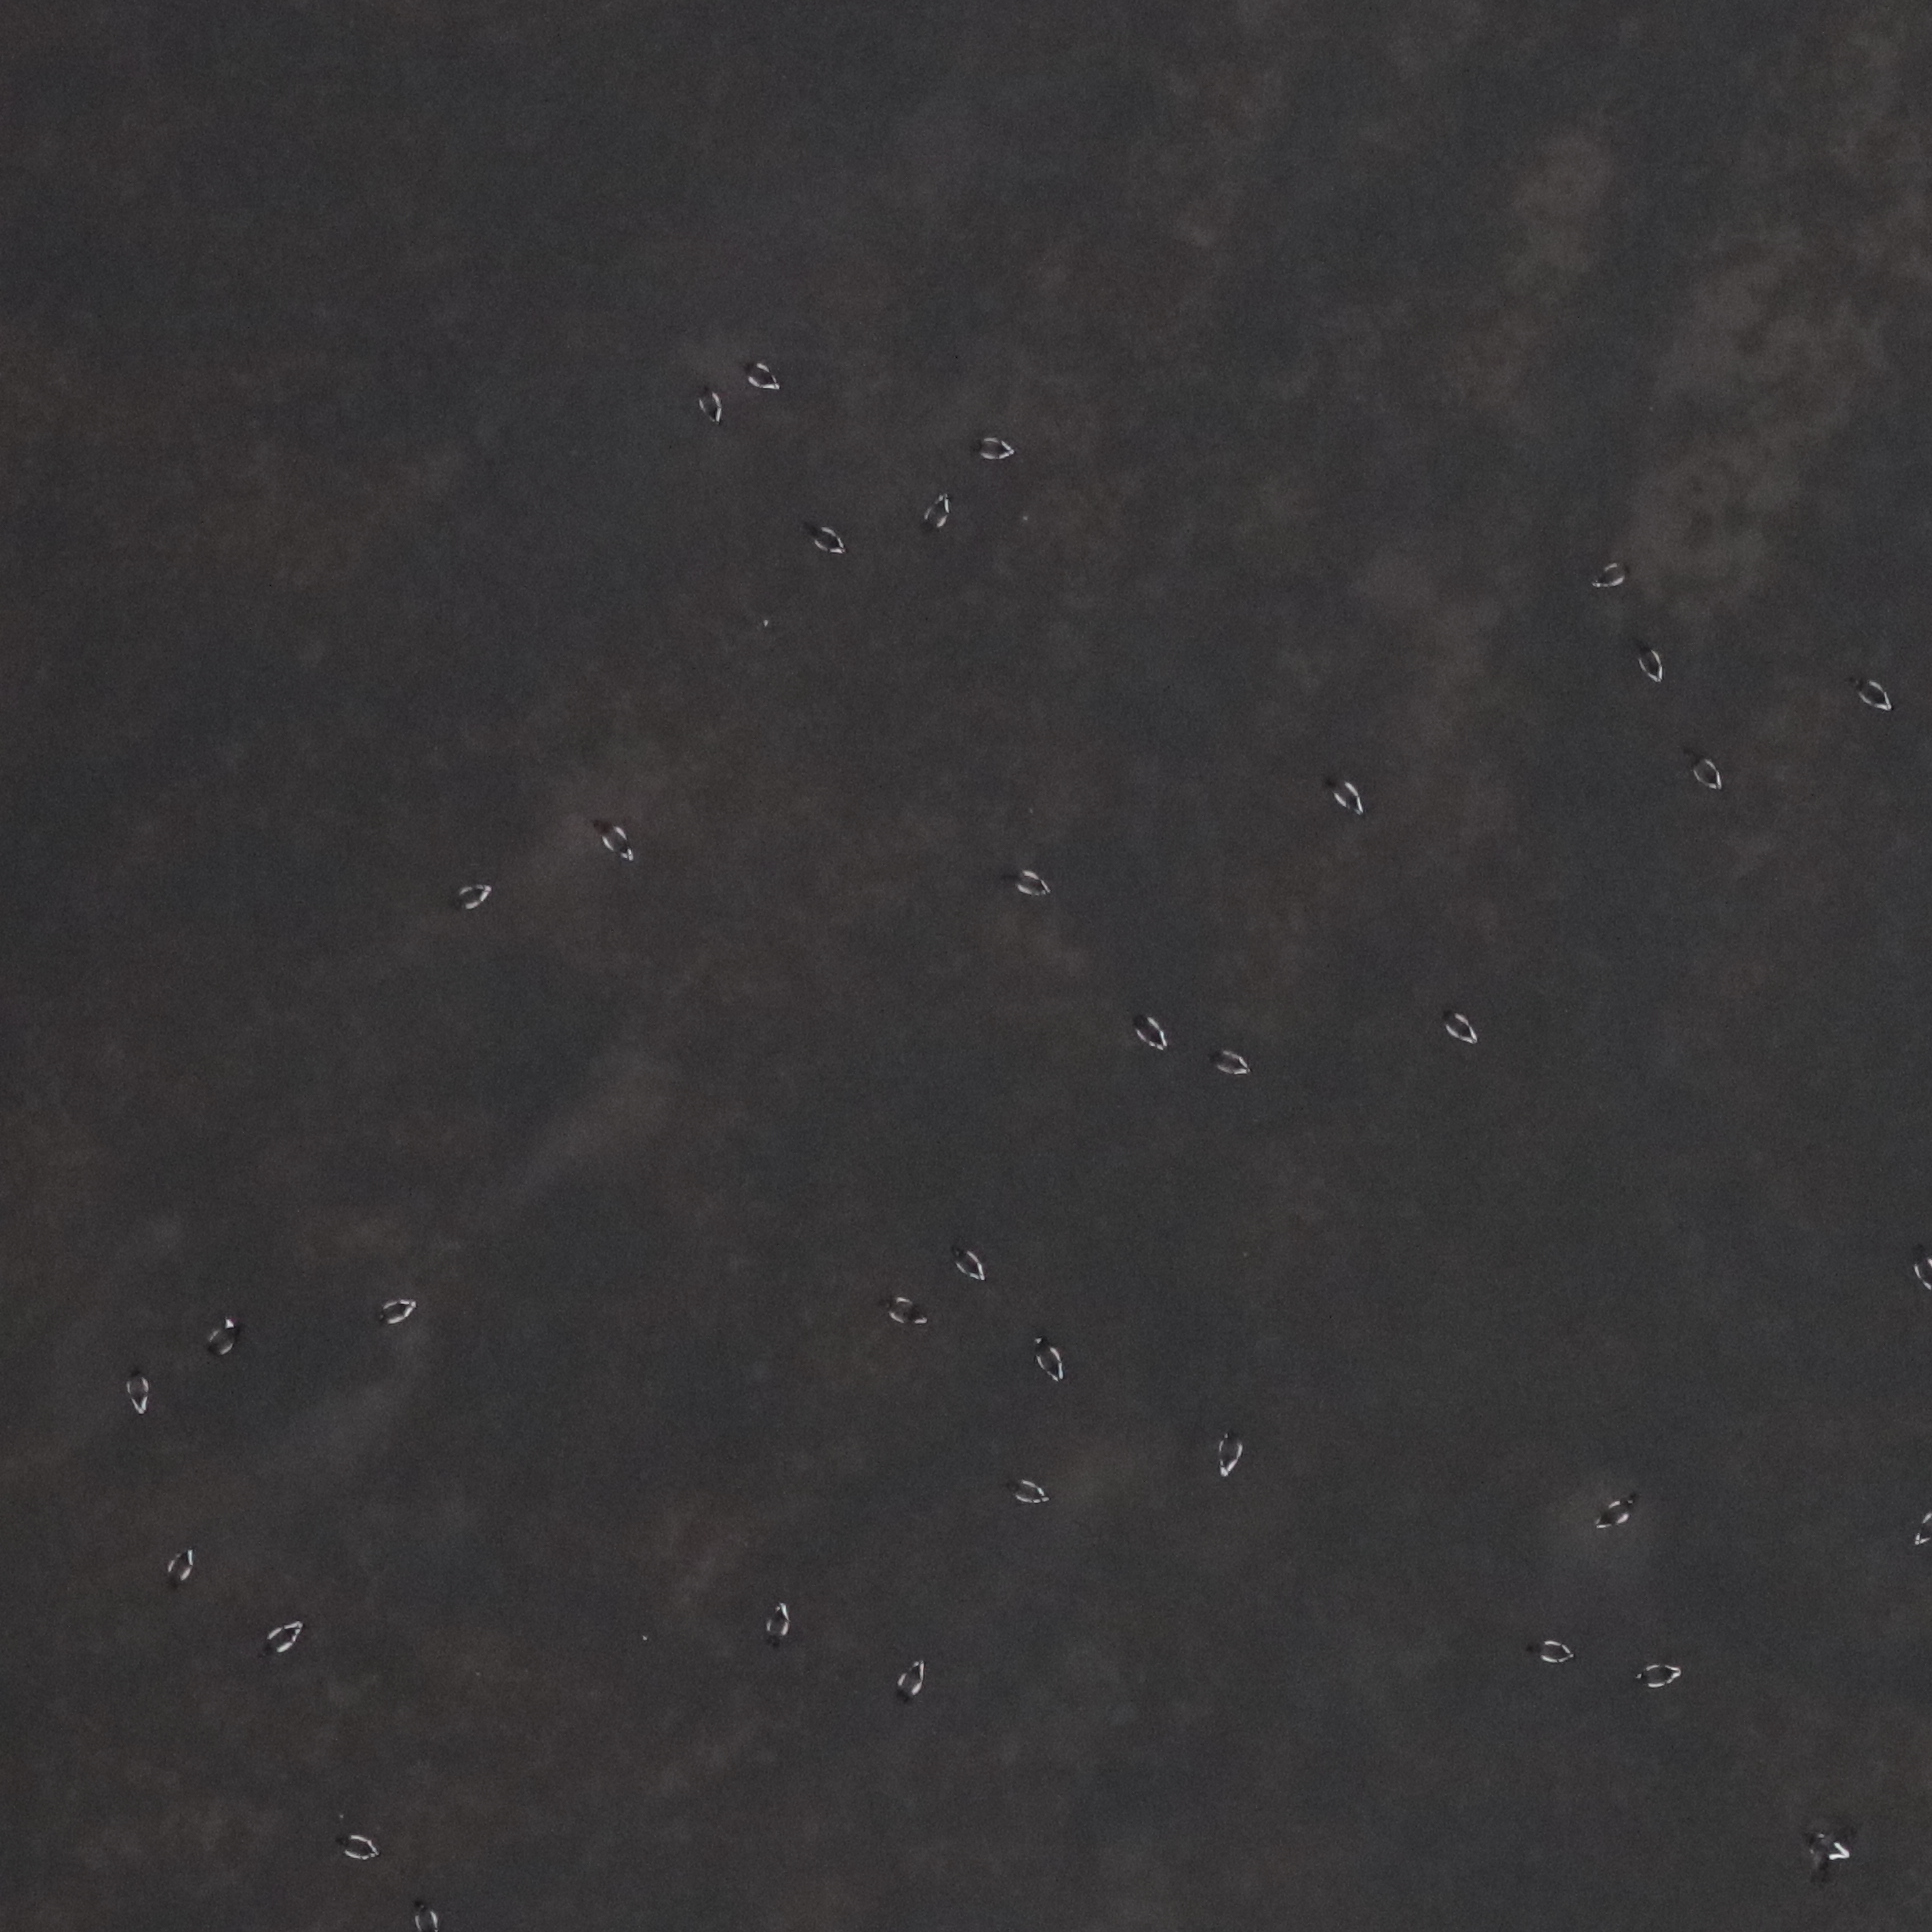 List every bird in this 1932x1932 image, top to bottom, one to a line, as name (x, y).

brant (762, 377)
brant (711, 405)
brant (992, 450)
brant (938, 516)
brant (827, 540)
brant (1612, 576)
brant (1650, 663)
brant (1872, 695)
brant (1706, 774)
brant (1346, 797)
brant (617, 841)
brant (1029, 884)
brant (473, 899)
brant (1458, 1027)
brant (1150, 1032)
brant (1229, 1062)
brant (969, 1263)
brant (1927, 1271)
brant (395, 1311)
brant (905, 1312)
brant (224, 1340)
brant (1051, 1359)
brant (140, 1390)
brant (1230, 1452)
brant (1027, 1490)
brant (1615, 1512)
brant (182, 1568)
brant (778, 1623)
brant (283, 1640)
brant (1552, 1652)
brant (1658, 1676)
brant (913, 1681)
brant (360, 1848)
brant (1824, 1849)
brant (427, 1922)